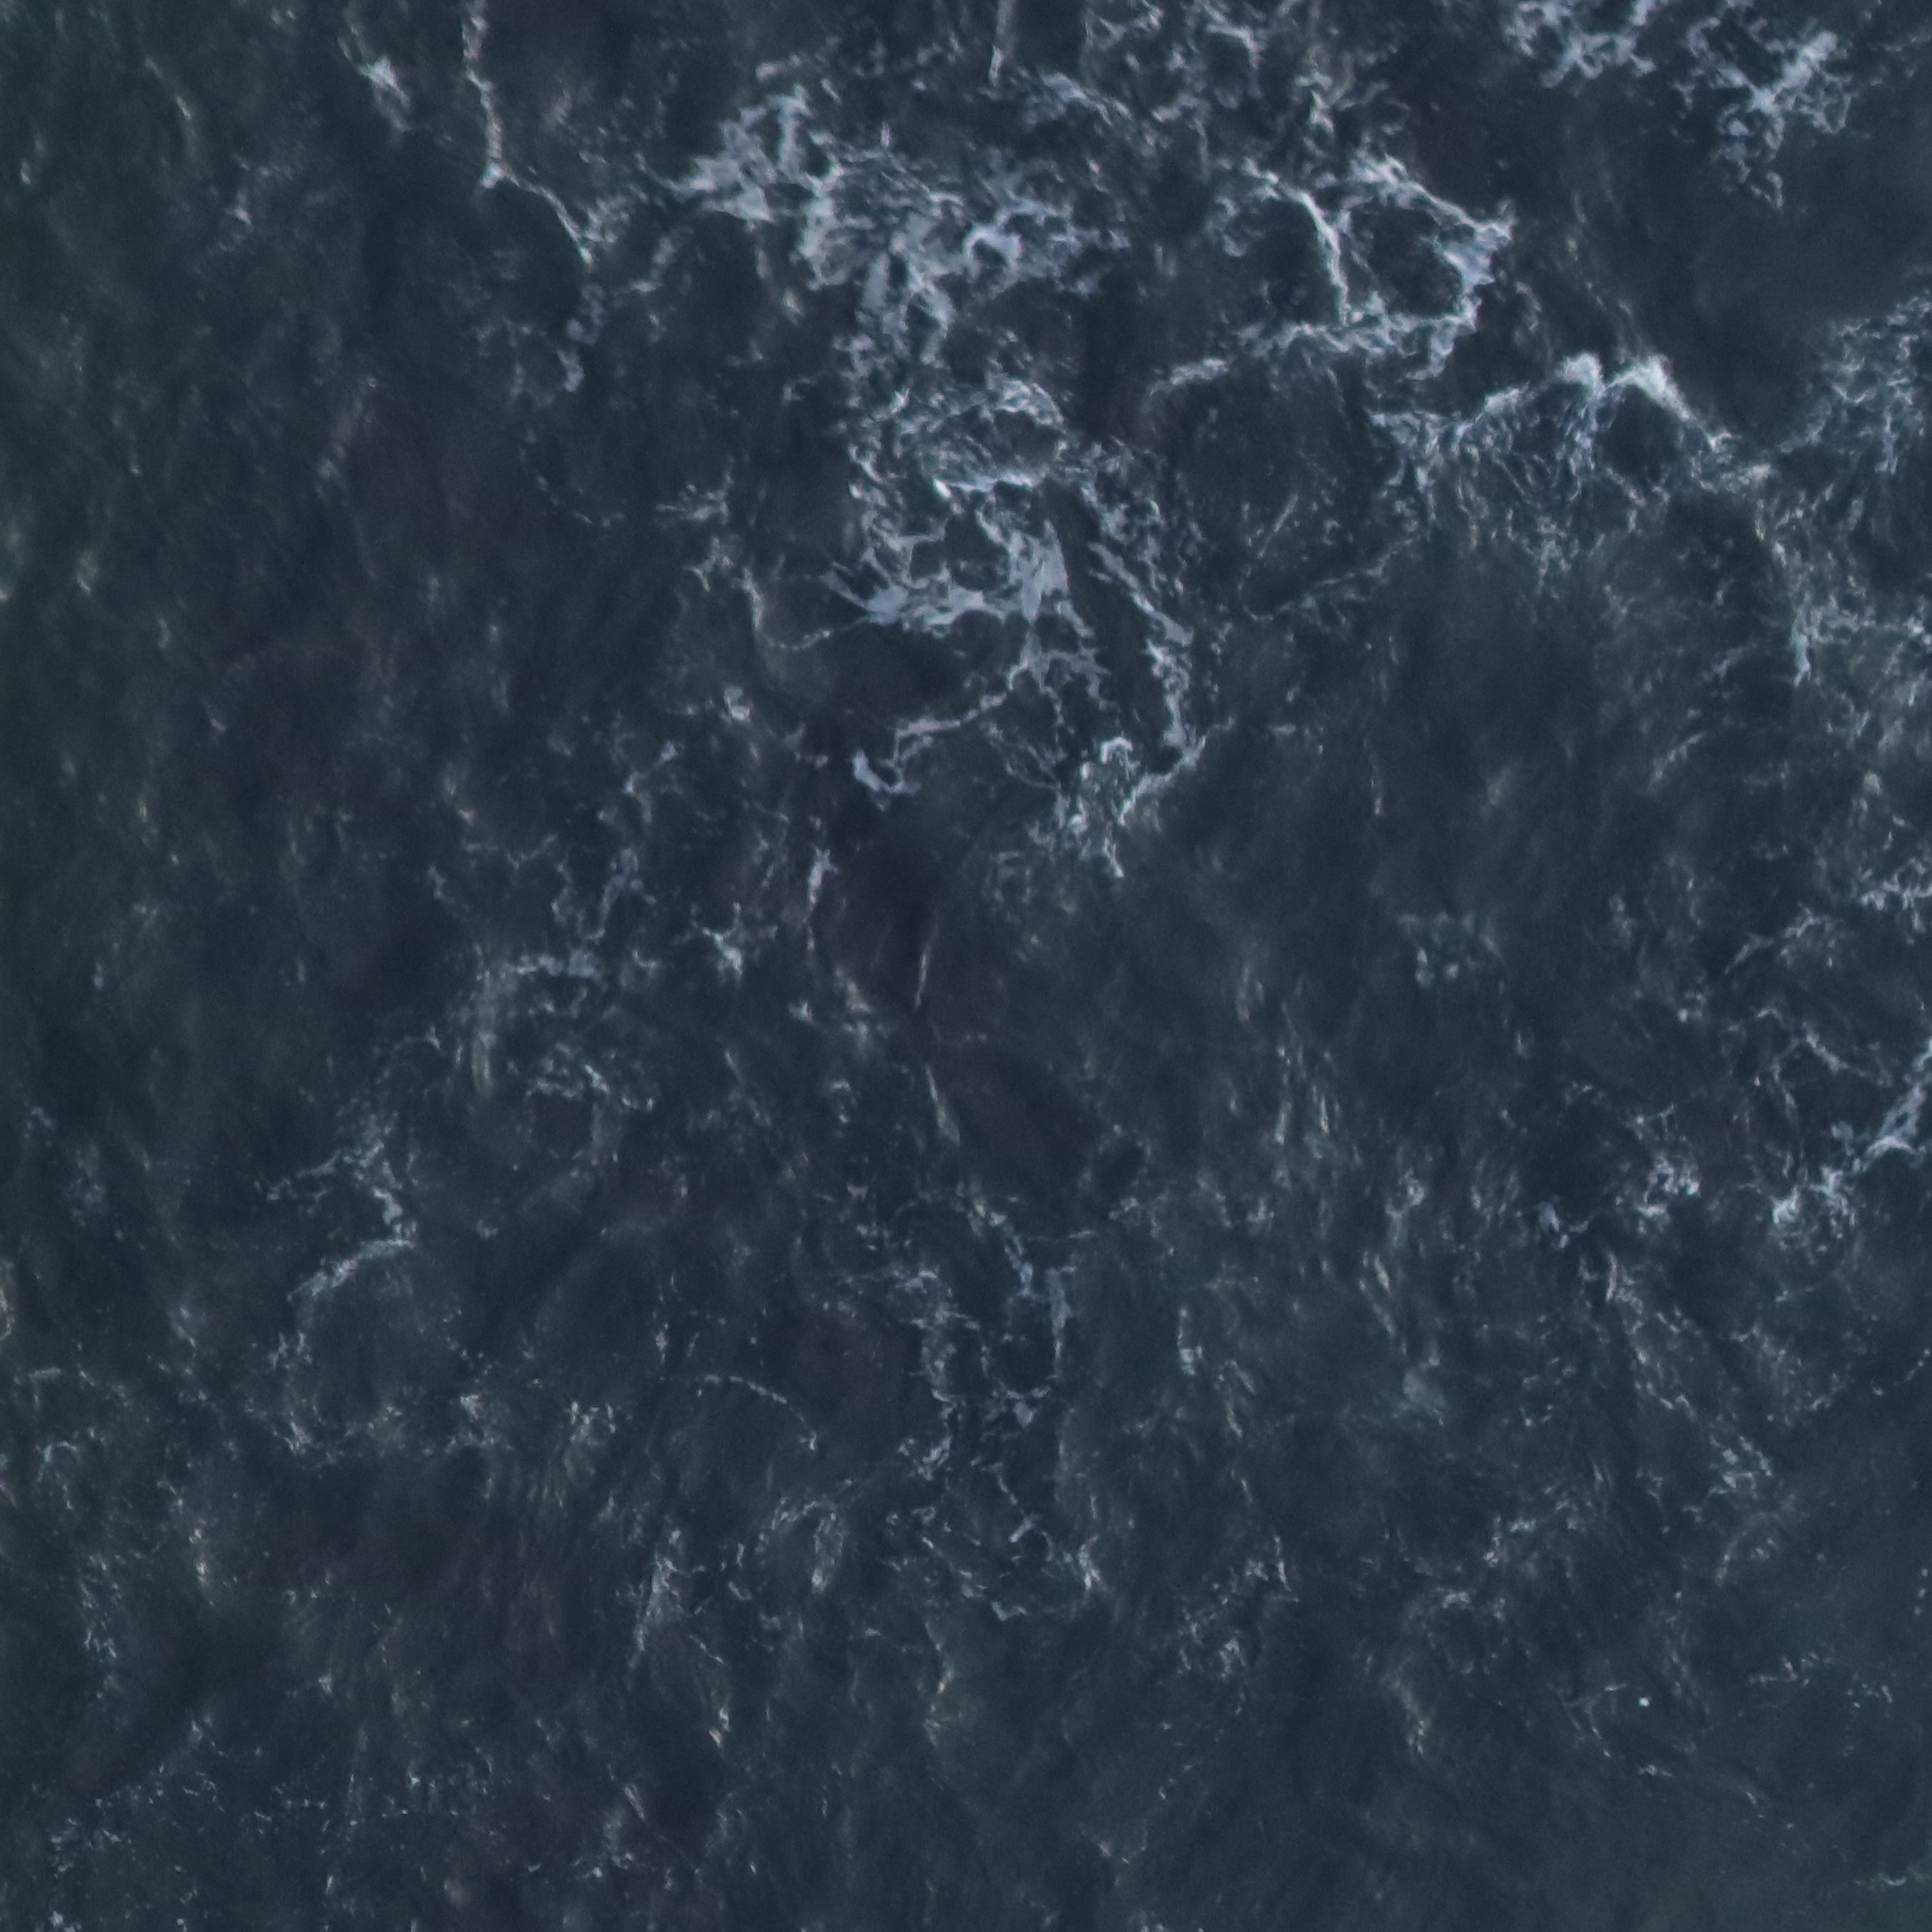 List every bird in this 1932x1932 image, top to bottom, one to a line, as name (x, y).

None